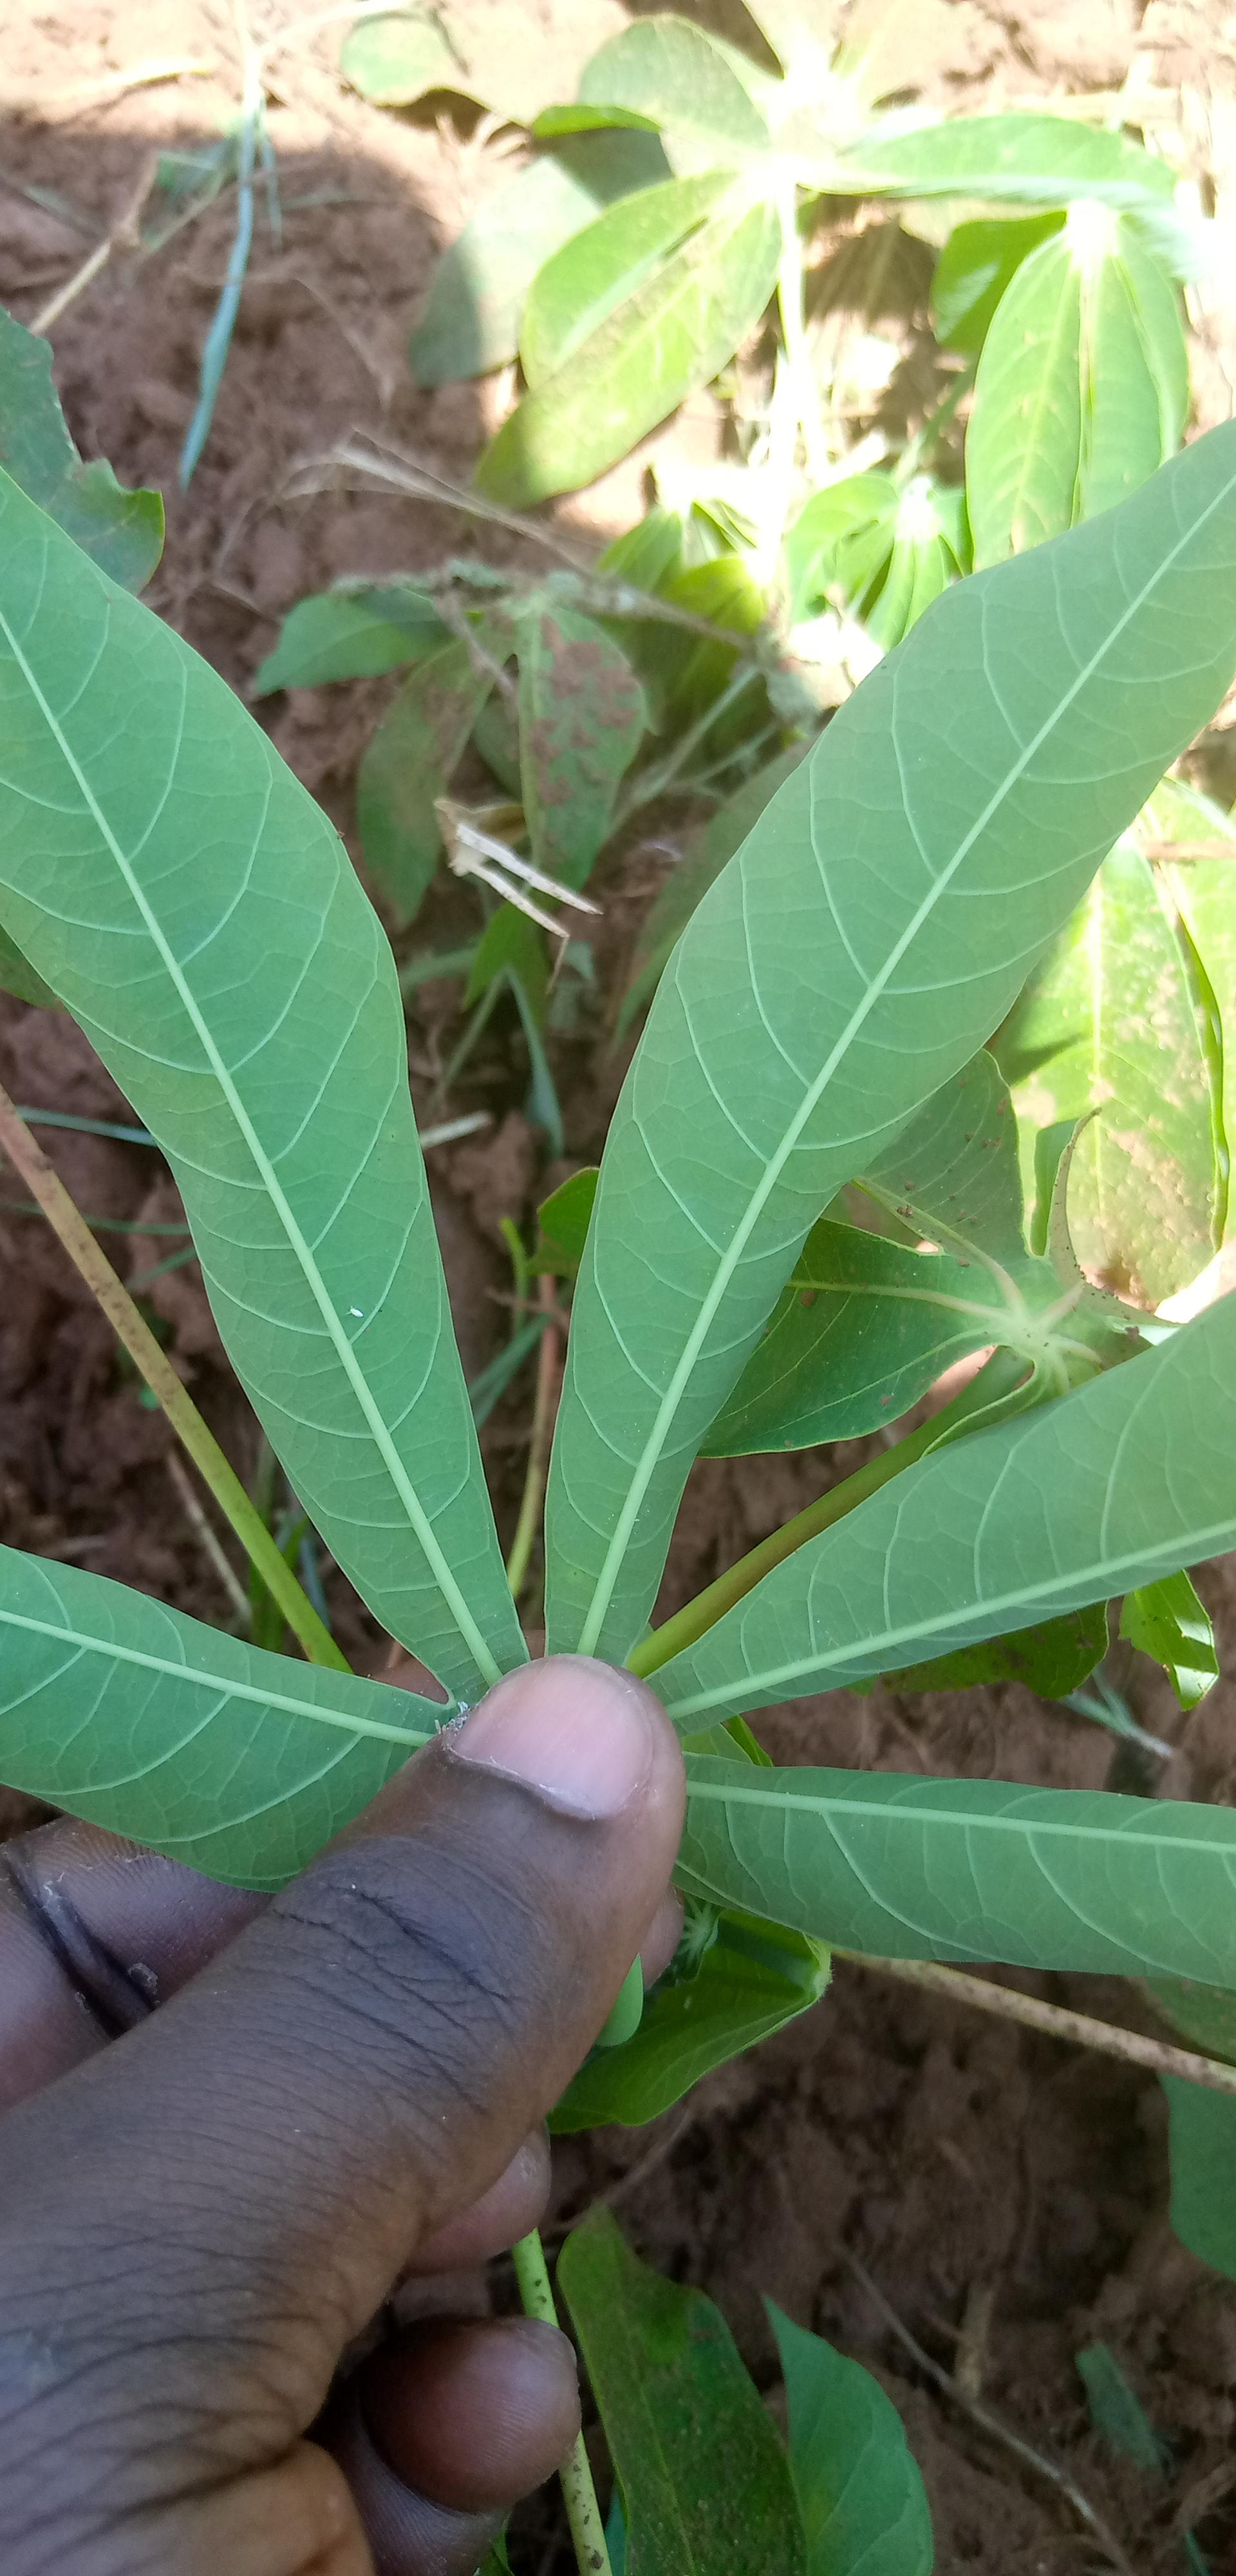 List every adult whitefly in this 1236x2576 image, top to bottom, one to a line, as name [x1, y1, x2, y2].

whitefly [344, 1305, 366, 1321]